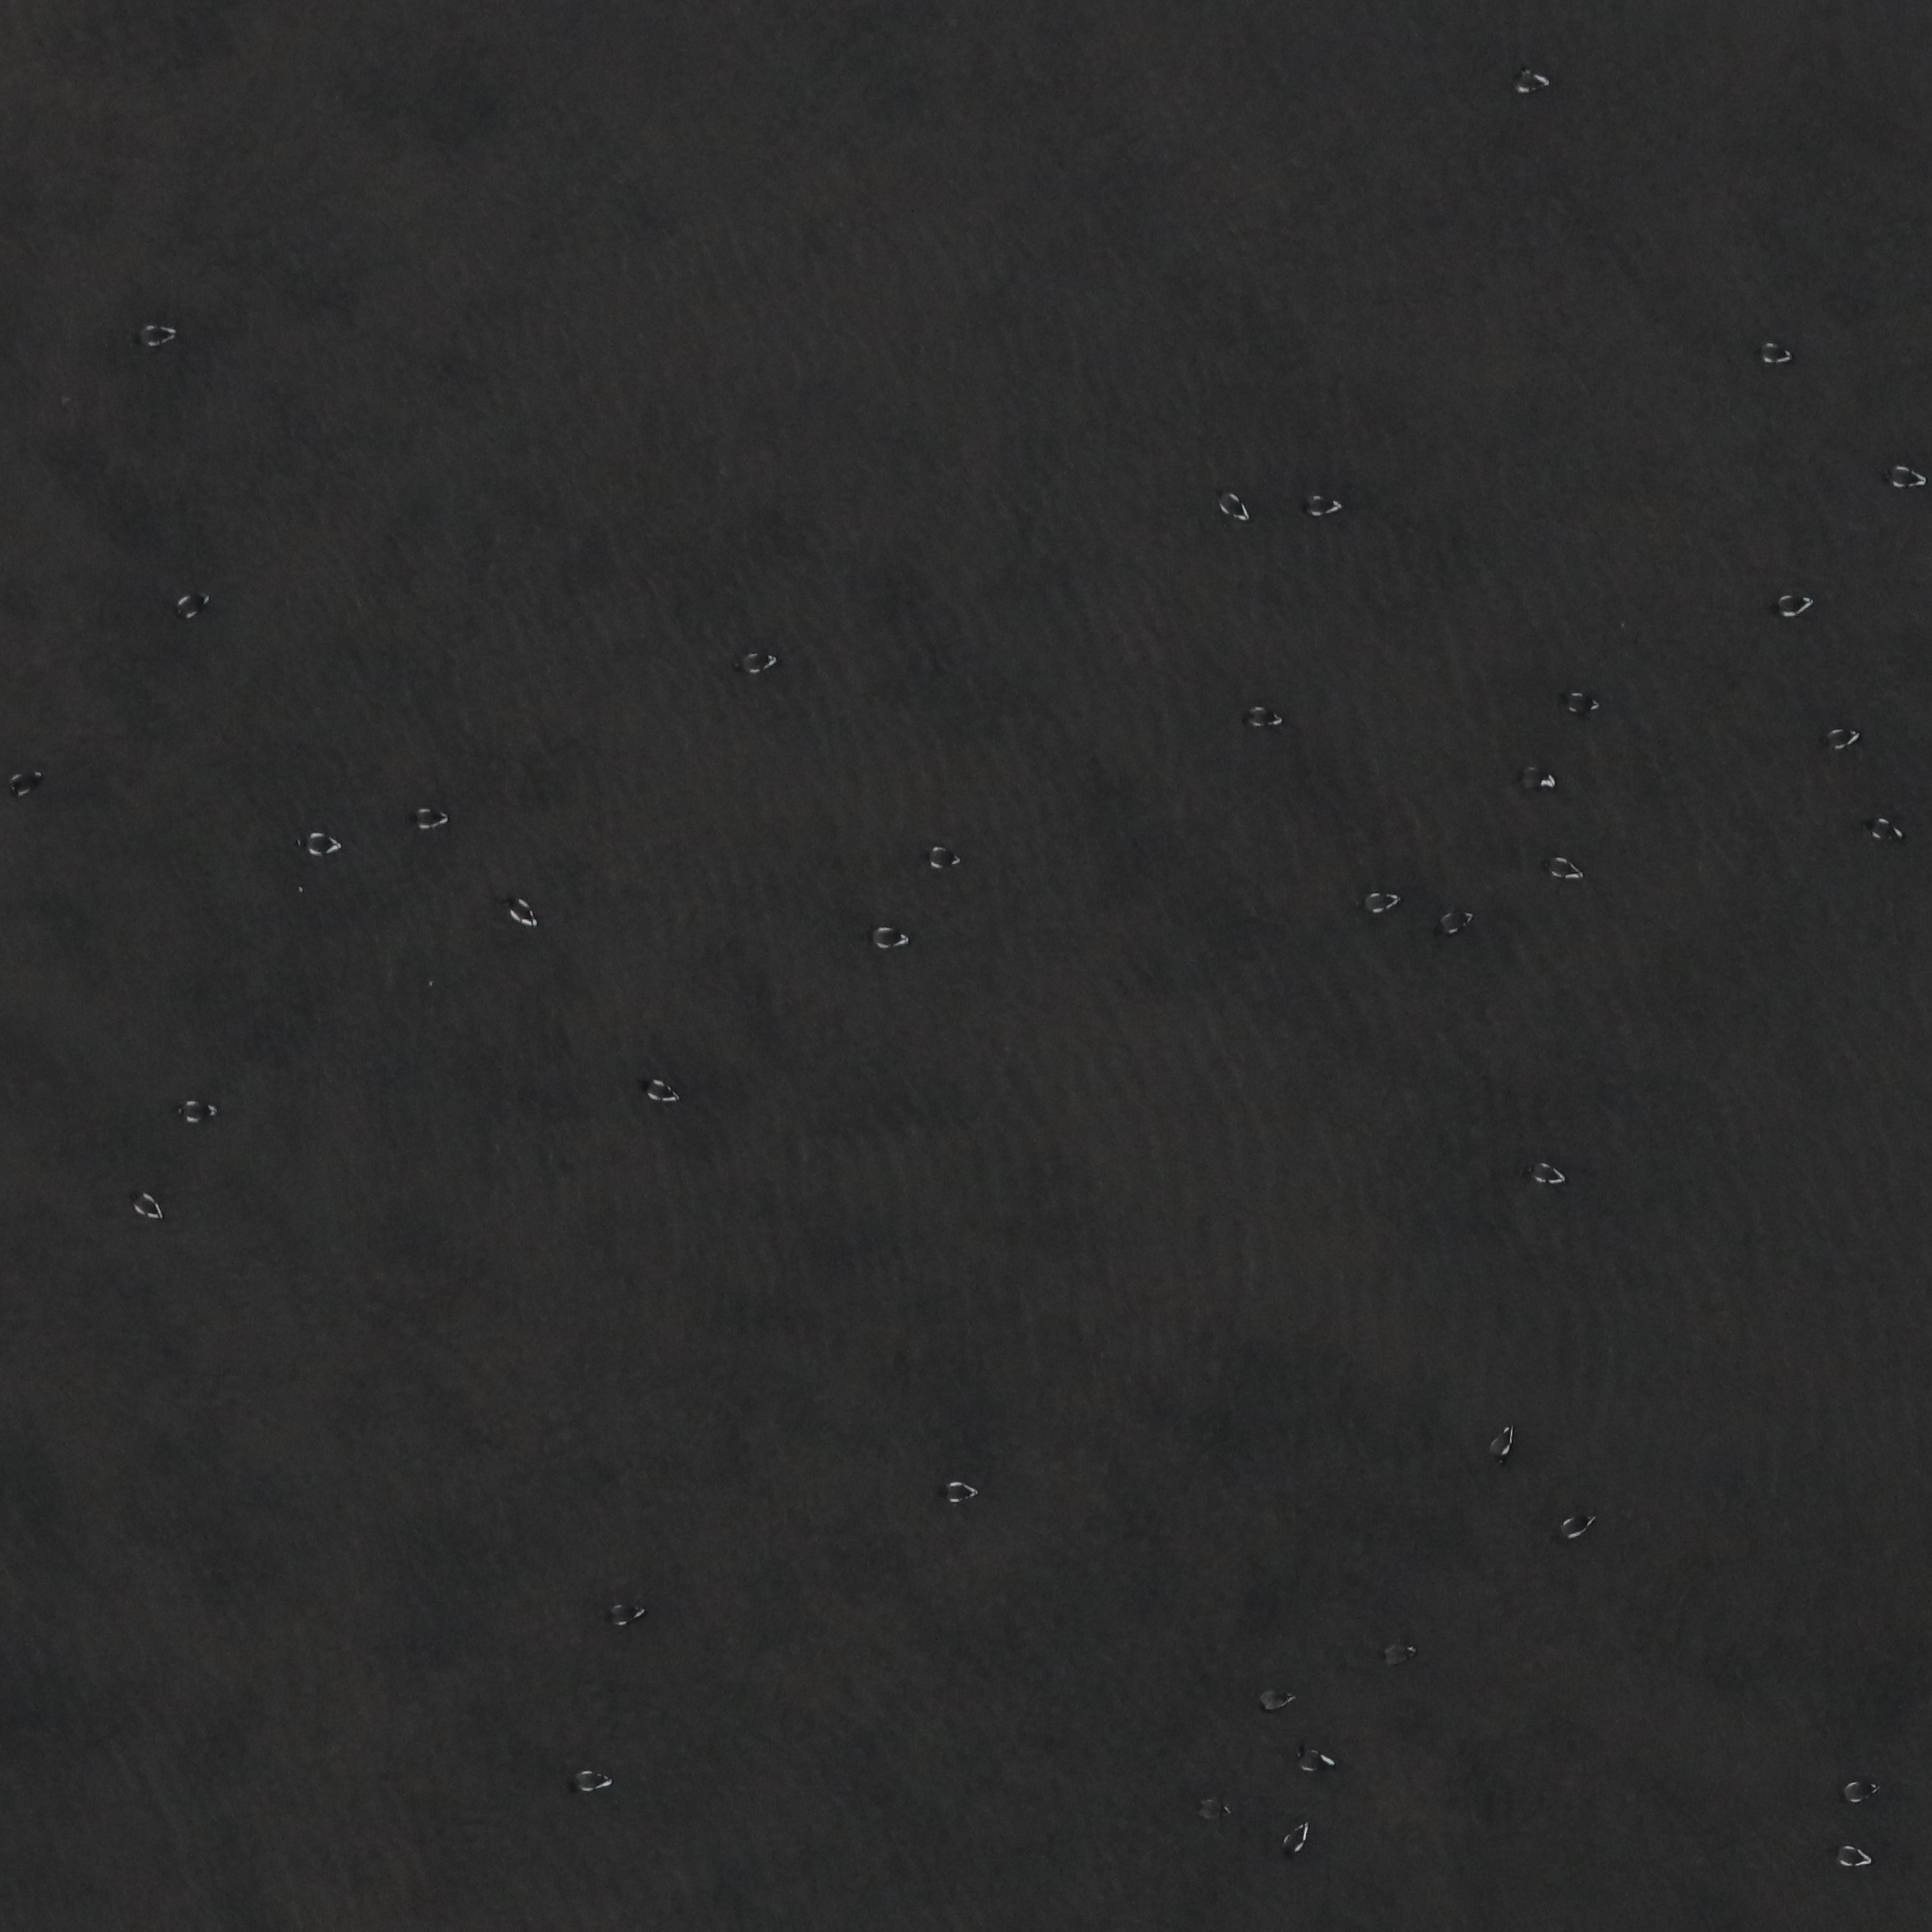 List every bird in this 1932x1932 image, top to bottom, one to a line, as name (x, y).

brant (1530, 83)
brant (156, 335)
brant (1773, 353)
brant (1902, 478)
brant (1231, 506)
brant (1322, 506)
brant (1794, 605)
brant (192, 606)
brant (755, 662)
brant (1580, 703)
brant (1261, 717)
brant (1841, 739)
brant (1533, 779)
brant (26, 784)
brant (427, 817)
brant (1883, 829)
brant (320, 843)
brant (942, 856)
brant (1562, 868)
brant (1378, 901)
brant (522, 911)
brant (1452, 921)
brant (888, 938)
brant (659, 1090)
brant (196, 1111)
brant (1546, 1172)
brant (146, 1204)
brant (1501, 1443)
brant (960, 1492)
brant (1577, 1526)
brant (627, 1614)
brant (1400, 1655)
brant (1276, 1701)
brant (1313, 1758)
brant (588, 1782)
brant (1856, 1793)
brant (1216, 1810)
brant (1295, 1838)
brant (1851, 1855)